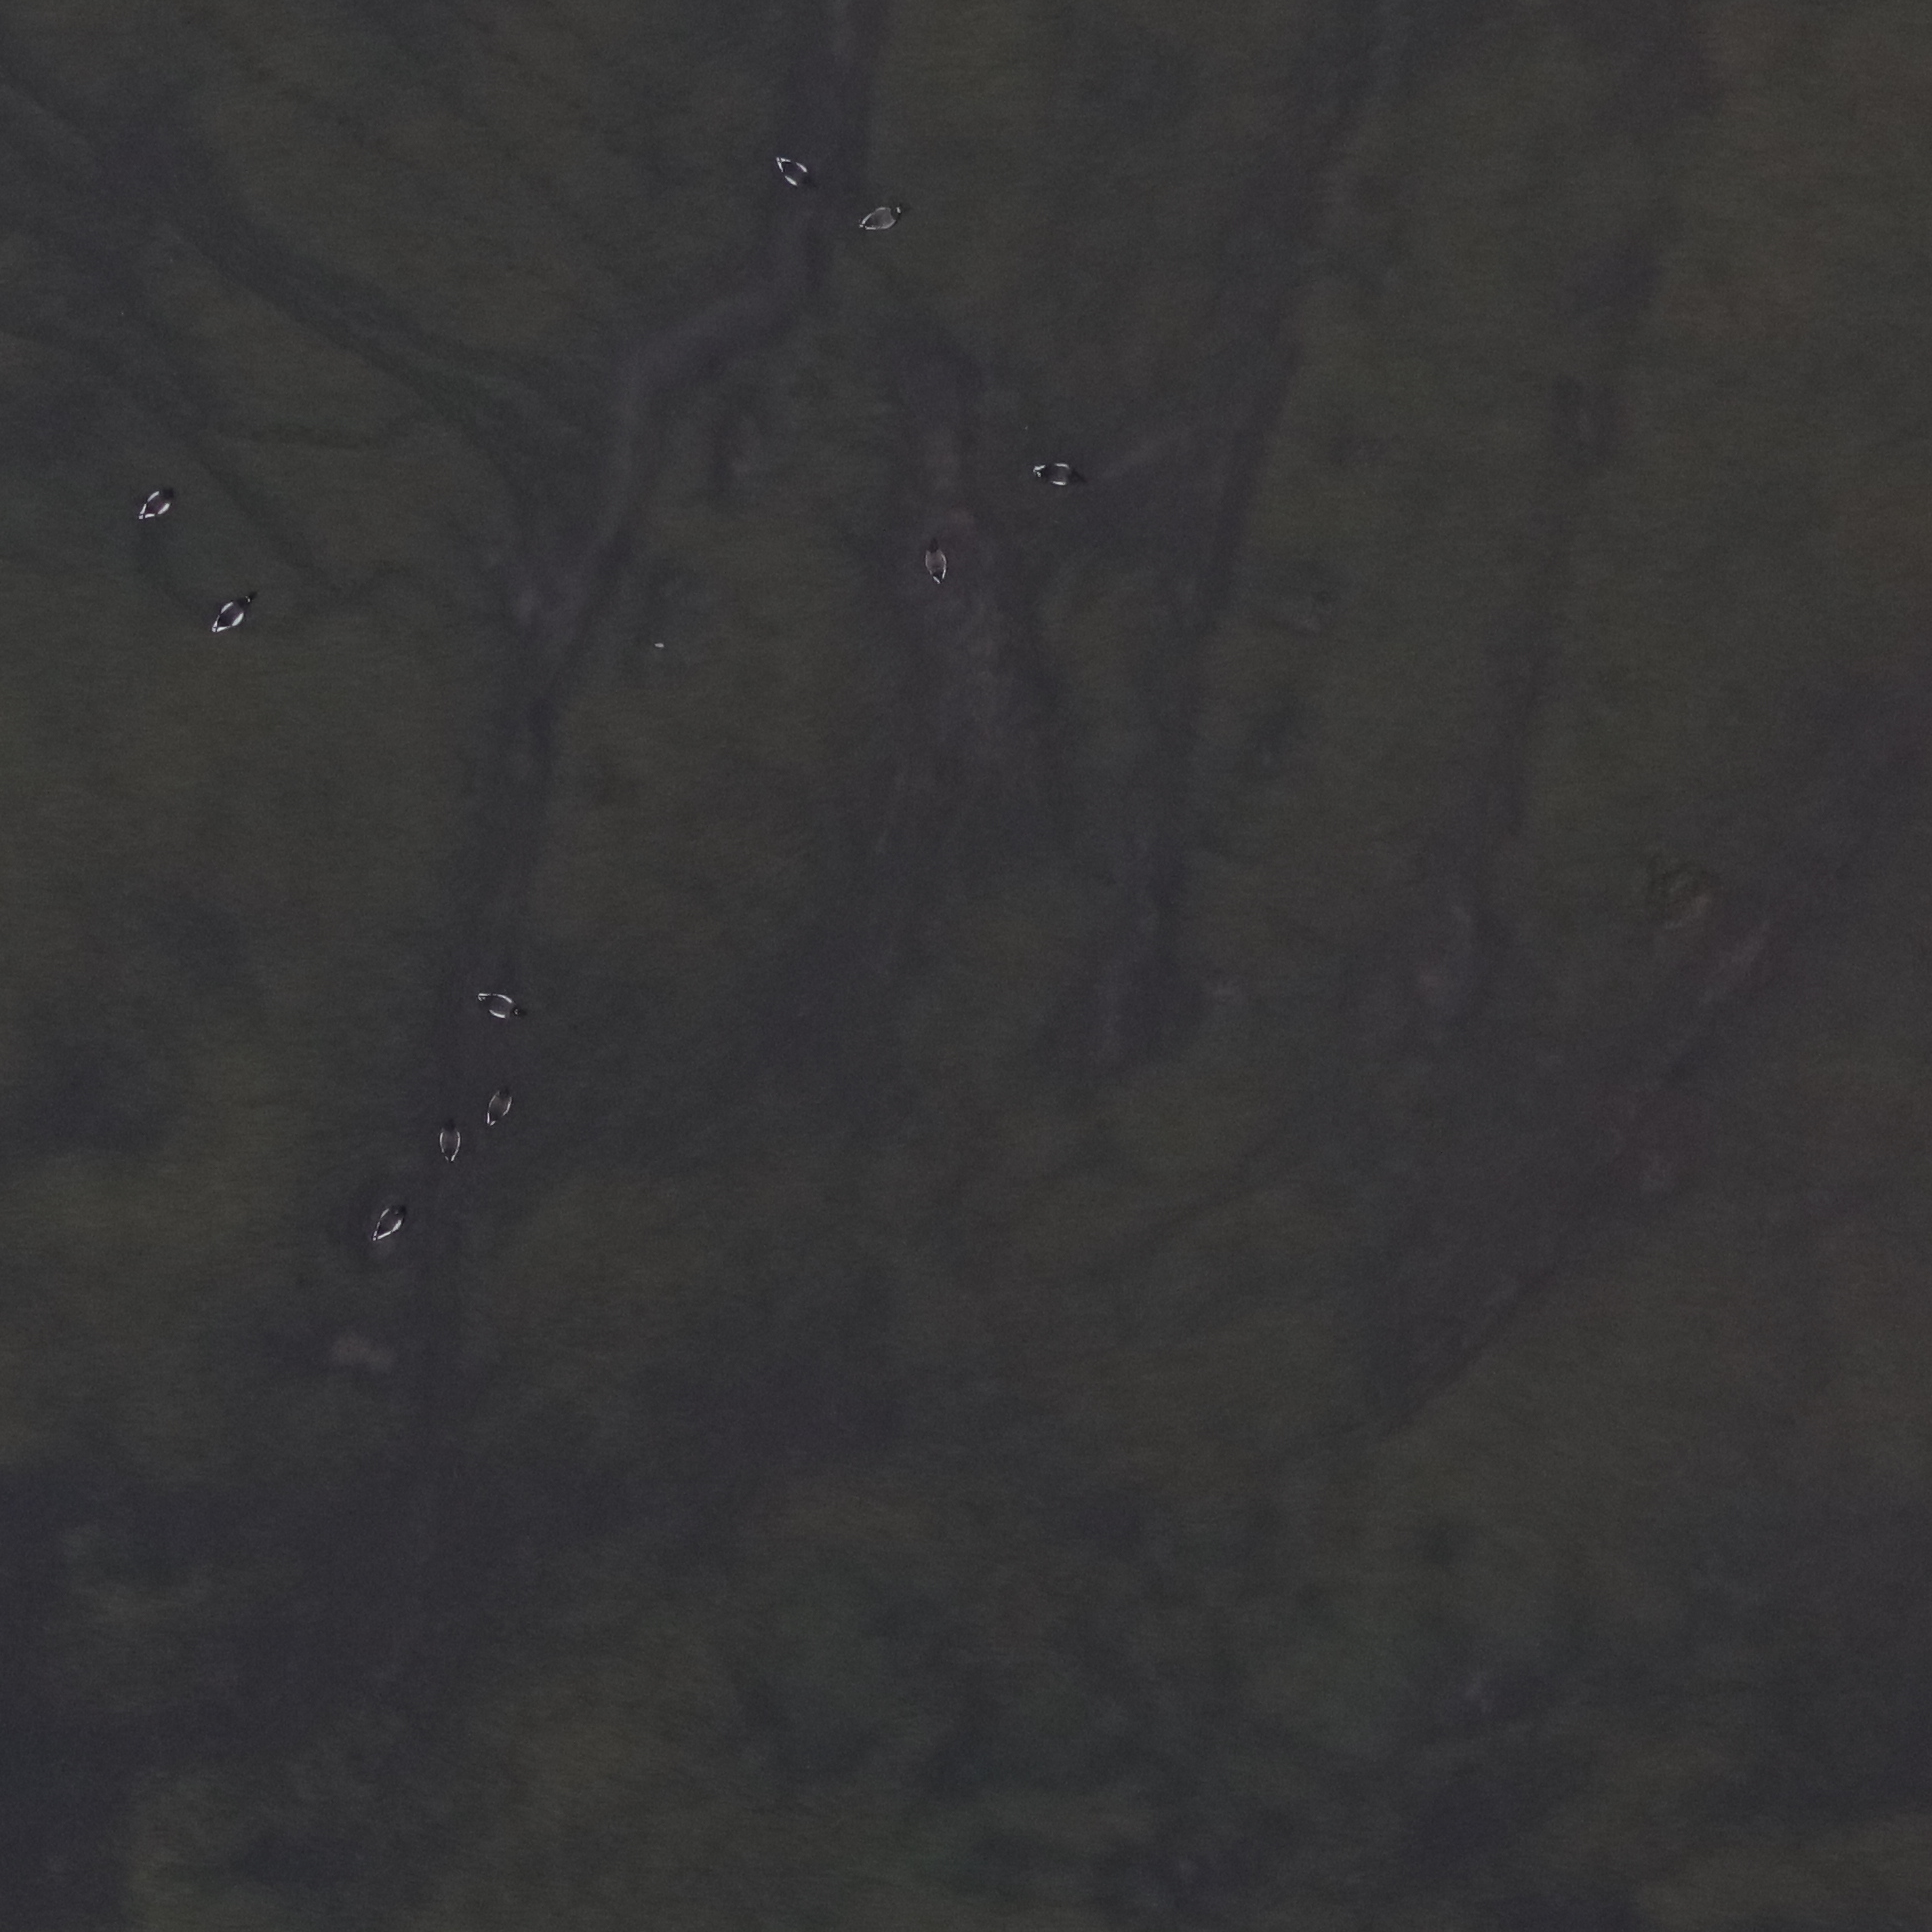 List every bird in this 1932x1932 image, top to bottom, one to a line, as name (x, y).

brant (794, 173)
brant (881, 218)
brant (1060, 475)
brant (157, 504)
brant (936, 563)
brant (231, 614)
brant (500, 1004)
brant (499, 1105)
brant (449, 1140)
brant (387, 1221)